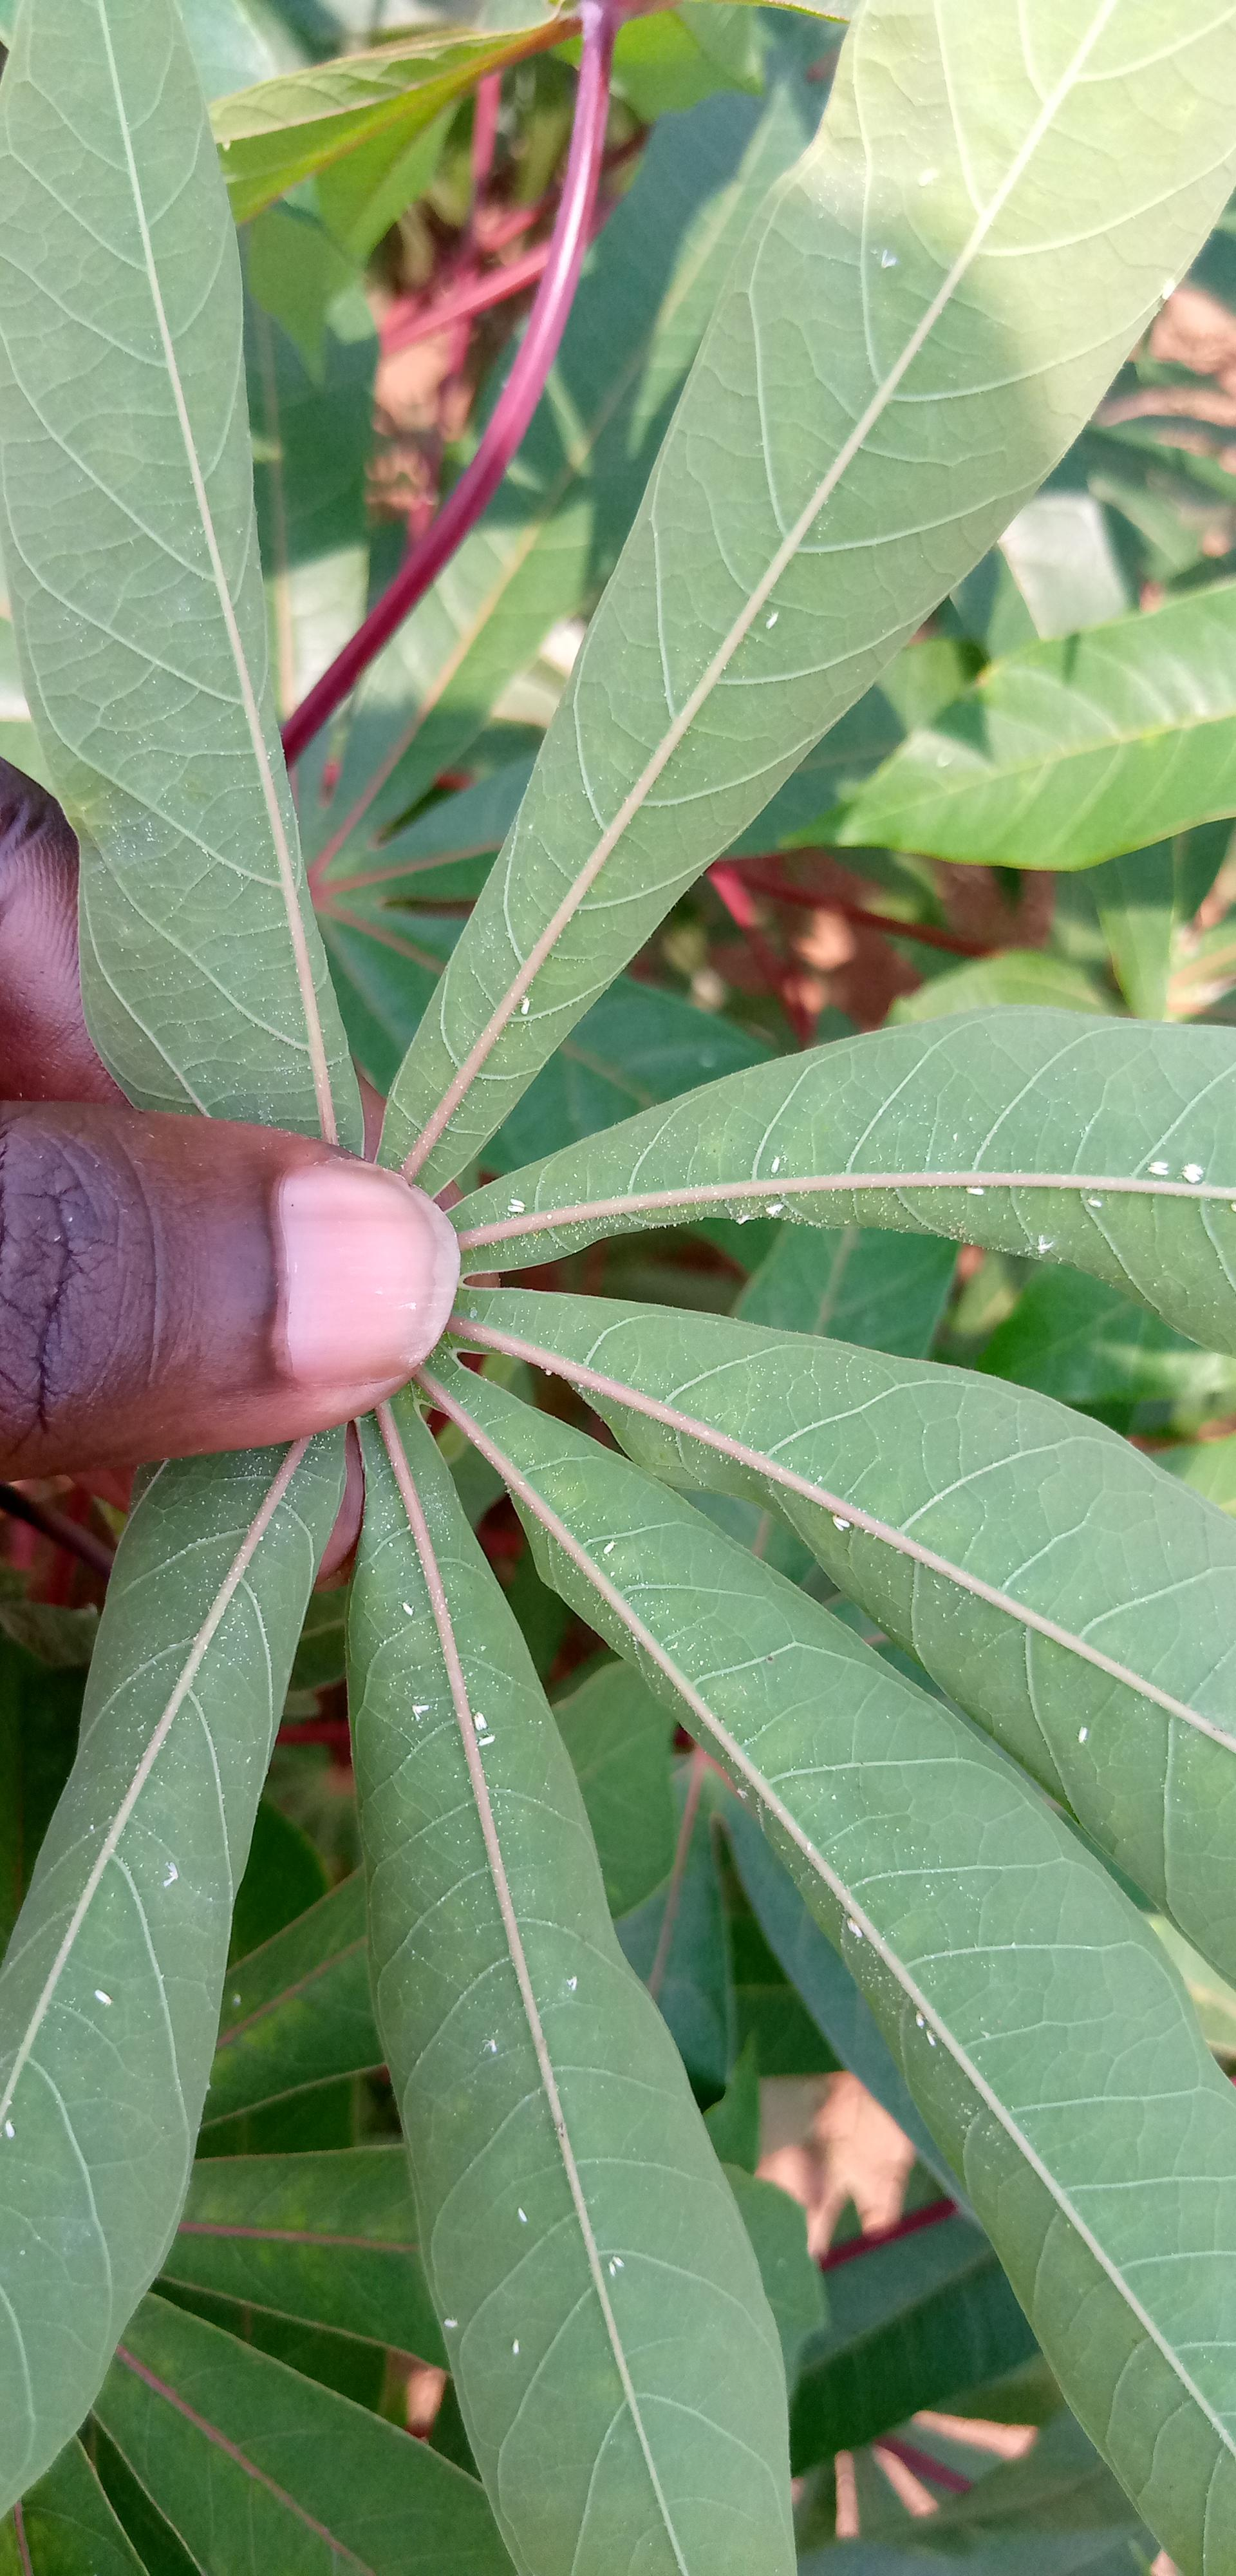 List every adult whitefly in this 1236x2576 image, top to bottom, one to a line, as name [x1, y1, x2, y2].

whitefly [876, 247, 901, 270]
whitefly [760, 609, 791, 637]
whitefly [517, 994, 537, 1018]
whitefly [765, 1150, 782, 1178]
whitefly [1146, 1155, 1172, 1179]
whitefly [1183, 1157, 1208, 1187]
whitefly [966, 1179, 986, 1204]
whitefly [1081, 1189, 1109, 1215]
whitefly [760, 1194, 794, 1220]
whitefly [502, 1196, 524, 1217]
whitefly [1033, 1227, 1058, 1256]
whitefly [827, 1513, 859, 1539]
whitefly [597, 1533, 621, 1558]
whitefly [399, 1599, 417, 1619]
whitefly [406, 1696, 432, 1722]
whitefly [471, 1707, 487, 1726]
whitefly [1071, 1722, 1100, 1752]
whitefly [476, 1728, 500, 1754]
whitefly [158, 1855, 187, 1889]
whitefly [842, 1913, 868, 1943]
whitefly [90, 1984, 108, 2007]
whitefly [904, 2002, 958, 2052]
whitefly [2, 2118, 28, 2136]
whitefly [511, 2201, 530, 2226]
whitefly [599, 2248, 629, 2284]
whitefly [441, 2316, 465, 2333]
whitefly [504, 2333, 526, 2355]